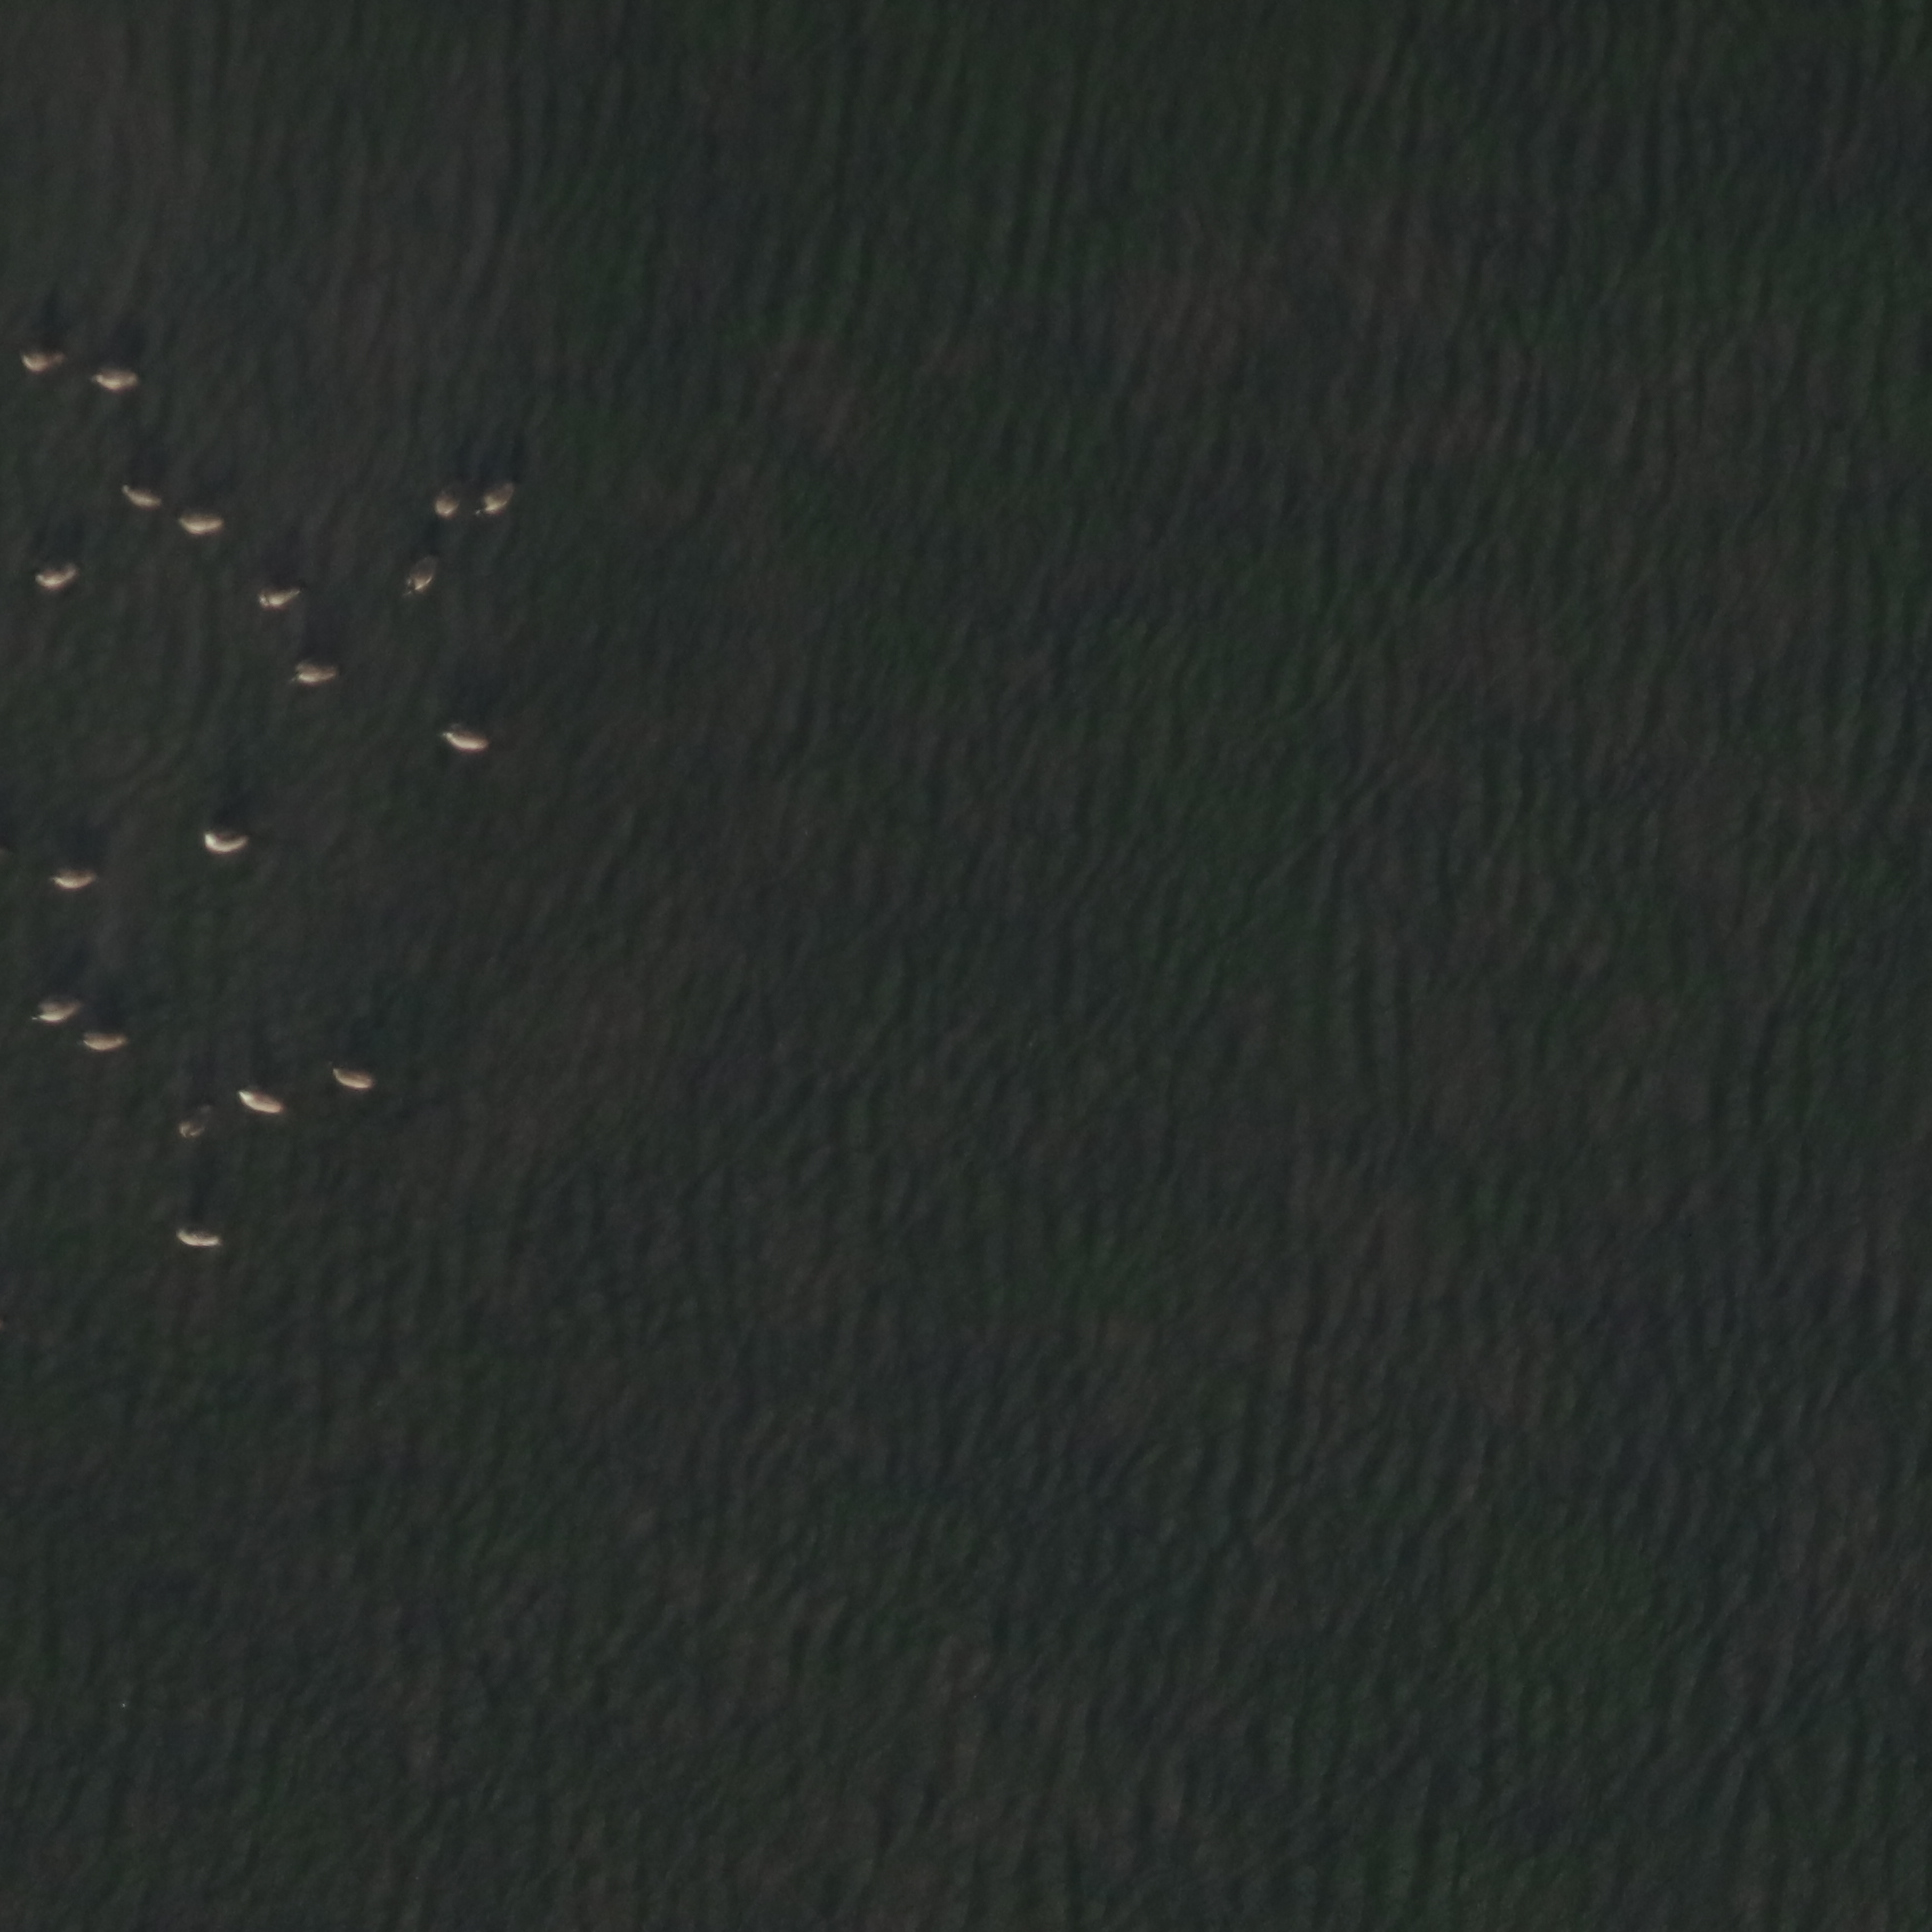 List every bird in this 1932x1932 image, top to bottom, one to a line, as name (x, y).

Canada goose (44, 356)
Canada goose (117, 378)
Canada goose (141, 496)
Canada goose (499, 497)
Canada goose (450, 504)
Canada goose (200, 523)
Canada goose (425, 570)
Canada goose (55, 573)
Canada goose (281, 592)
Canada goose (310, 669)
Canada goose (458, 740)
Canada goose (222, 838)
Canada goose (73, 876)
Canada goose (60, 1008)
Canada goose (103, 1040)
Canada goose (355, 1078)
Canada goose (260, 1099)
Canada goose (203, 1119)
Canada goose (194, 1234)